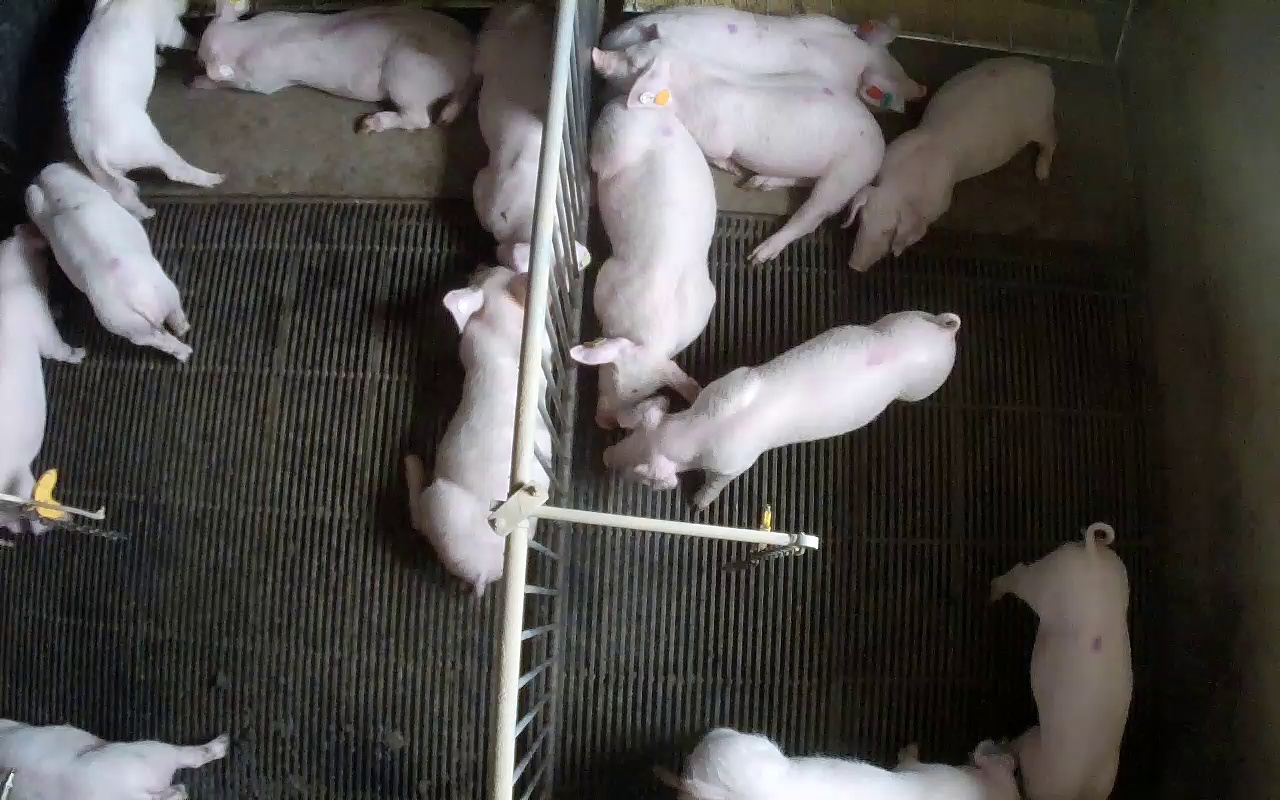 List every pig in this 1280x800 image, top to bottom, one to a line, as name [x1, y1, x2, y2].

pig [65, 0, 228, 221]
pig [190, 0, 475, 136]
pig [471, 0, 591, 306]
pig [601, 6, 929, 115]
pig [591, 23, 883, 269]
pig [840, 55, 1061, 272]
pig [570, 94, 720, 431]
pig [24, 161, 196, 367]
pig [0, 221, 88, 551]
pig [403, 266, 552, 598]
pig [604, 311, 961, 508]
pig [990, 520, 1139, 799]
pig [2, 718, 232, 799]
pig [657, 726, 1026, 799]